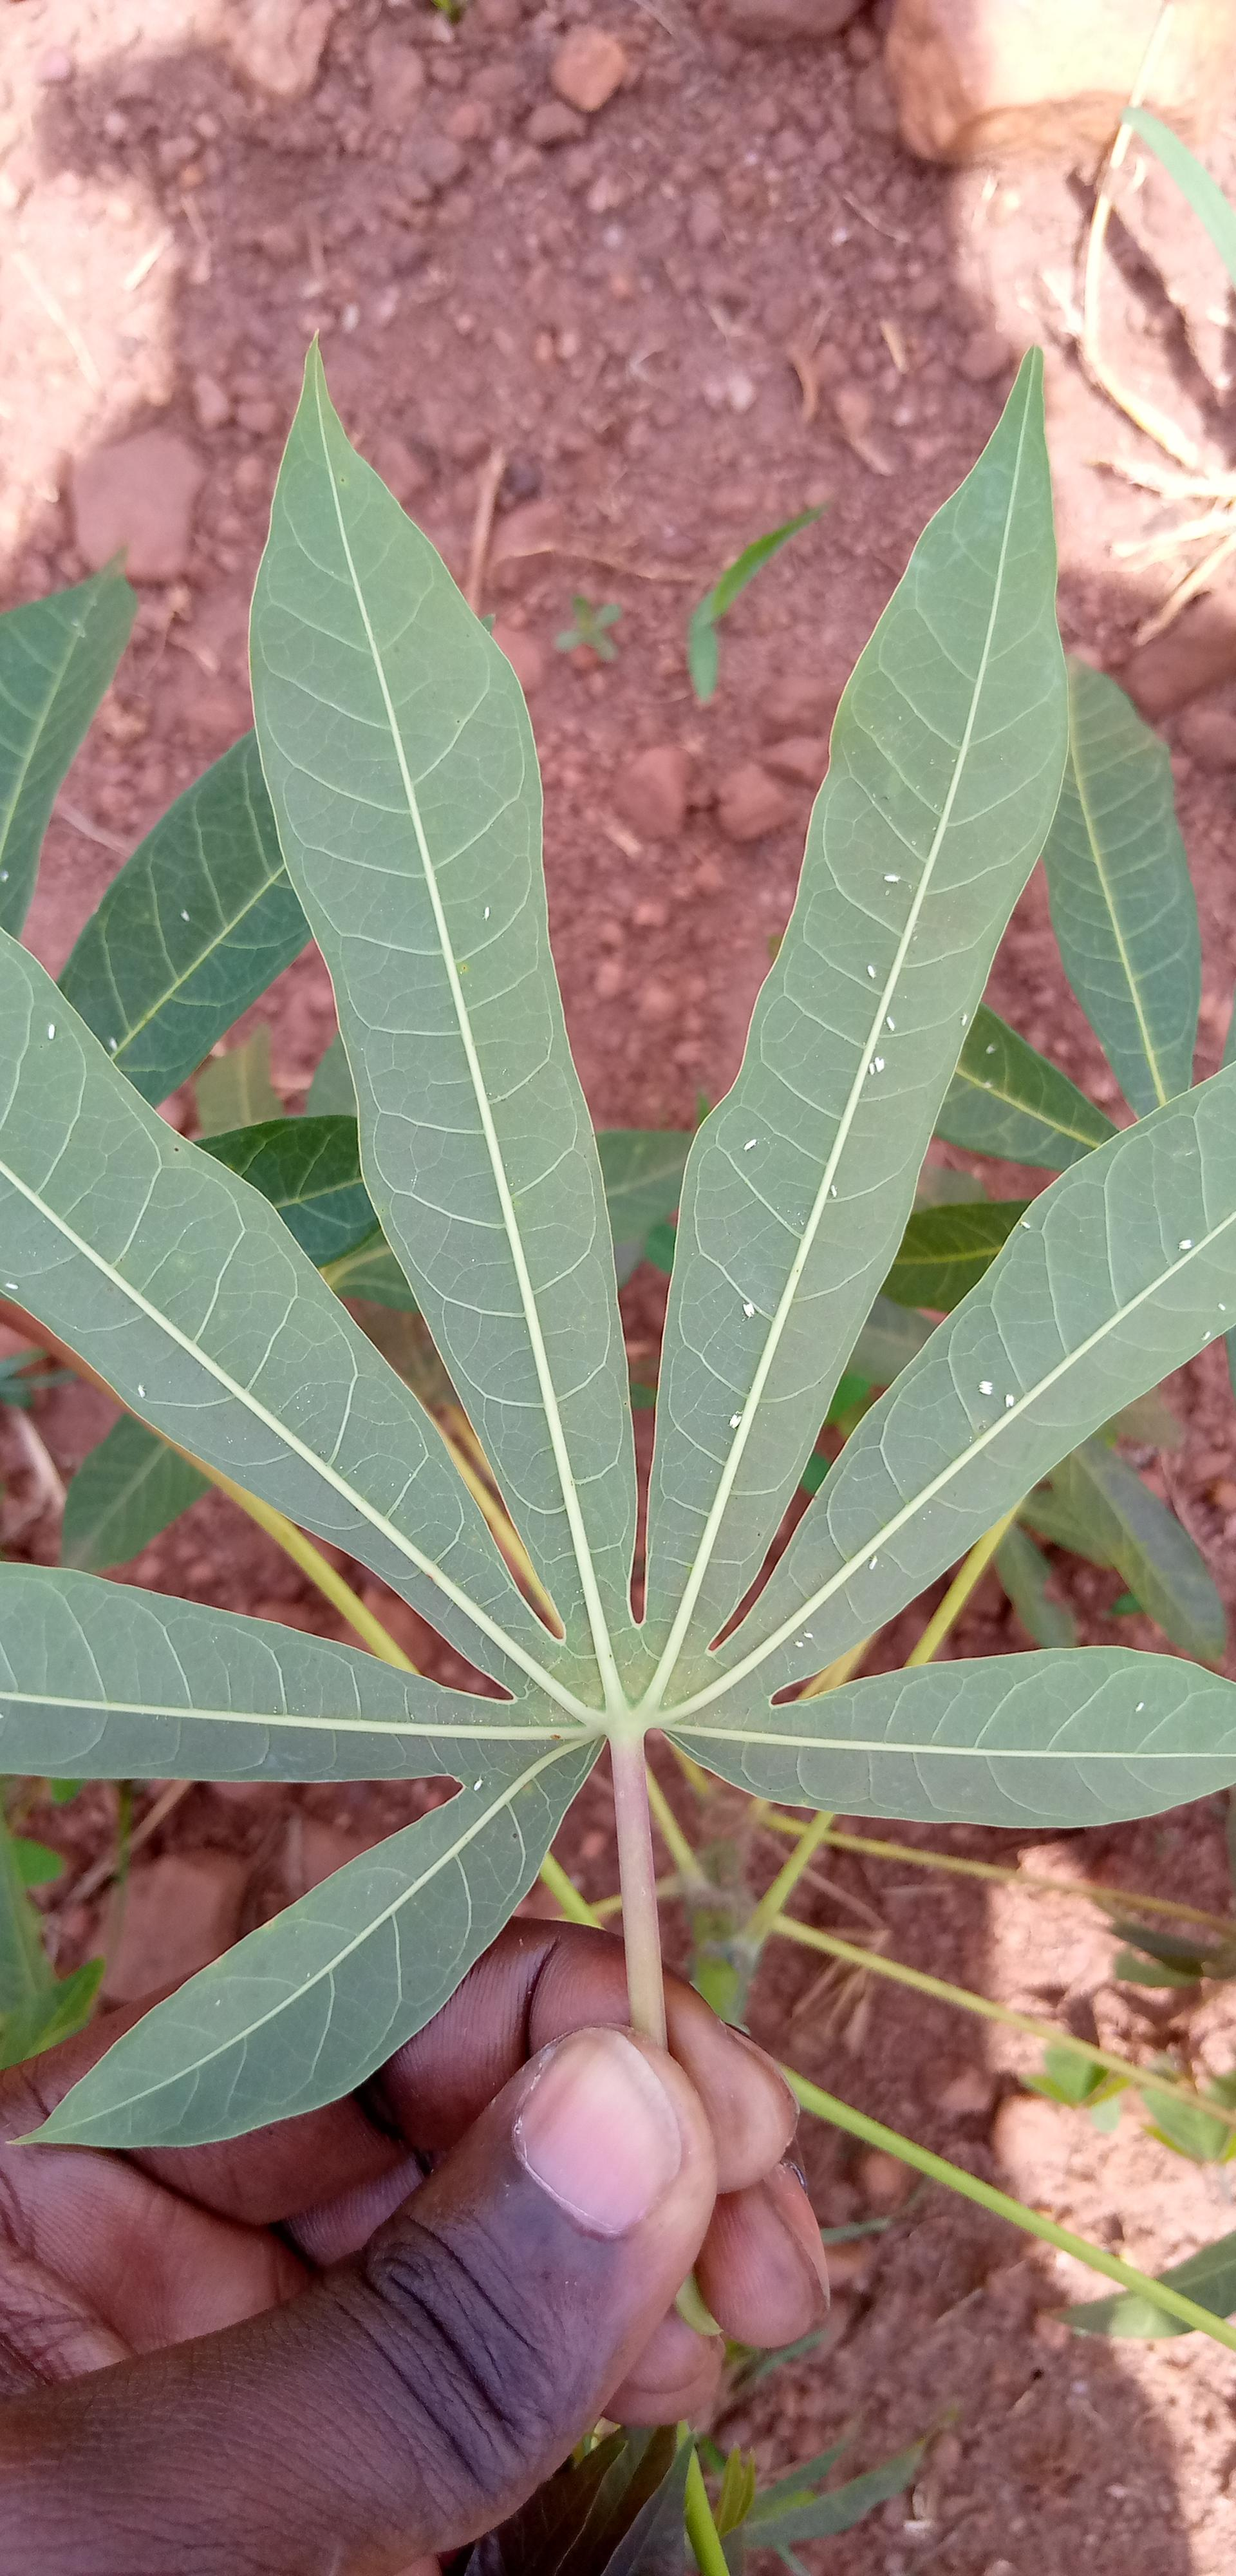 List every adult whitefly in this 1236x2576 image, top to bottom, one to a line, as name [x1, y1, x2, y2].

whitefly [879, 873, 903, 886]
whitefly [482, 904, 491, 922]
whitefly [178, 908, 192, 925]
whitefly [865, 961, 878, 981]
whitefly [959, 1012, 970, 1028]
whitefly [883, 1014, 897, 1033]
whitefly [45, 1021, 57, 1043]
whitefly [106, 1036, 120, 1053]
whitefly [874, 1055, 881, 1073]
whitefly [879, 1057, 887, 1070]
whitefly [868, 1061, 876, 1077]
whitefly [742, 1137, 759, 1153]
whitefly [828, 1182, 841, 1199]
whitefly [1018, 1219, 1034, 1232]
whitefly [1177, 1237, 1192, 1245]
whitefly [1177, 1244, 1193, 1251]
whitefly [4, 1281, 21, 1291]
whitefly [1216, 1302, 1228, 1314]
whitefly [746, 1302, 756, 1315]
whitefly [741, 1303, 751, 1318]
whitefly [1200, 1329, 1213, 1342]
whitefly [977, 1378, 994, 1390]
whitefly [136, 1382, 148, 1400]
whitefly [978, 1388, 993, 1397]
whitefly [1003, 1392, 1009, 1408]
whitefly [1009, 1392, 1016, 1409]
whitefly [728, 1413, 738, 1427]
whitefly [732, 1415, 742, 1431]
whitefly [866, 1553, 883, 1572]
whitefly [801, 1630, 815, 1640]
whitefly [792, 1638, 805, 1651]
whitefly [1131, 1699, 1145, 1714]
whitefly [472, 1777, 485, 1792]